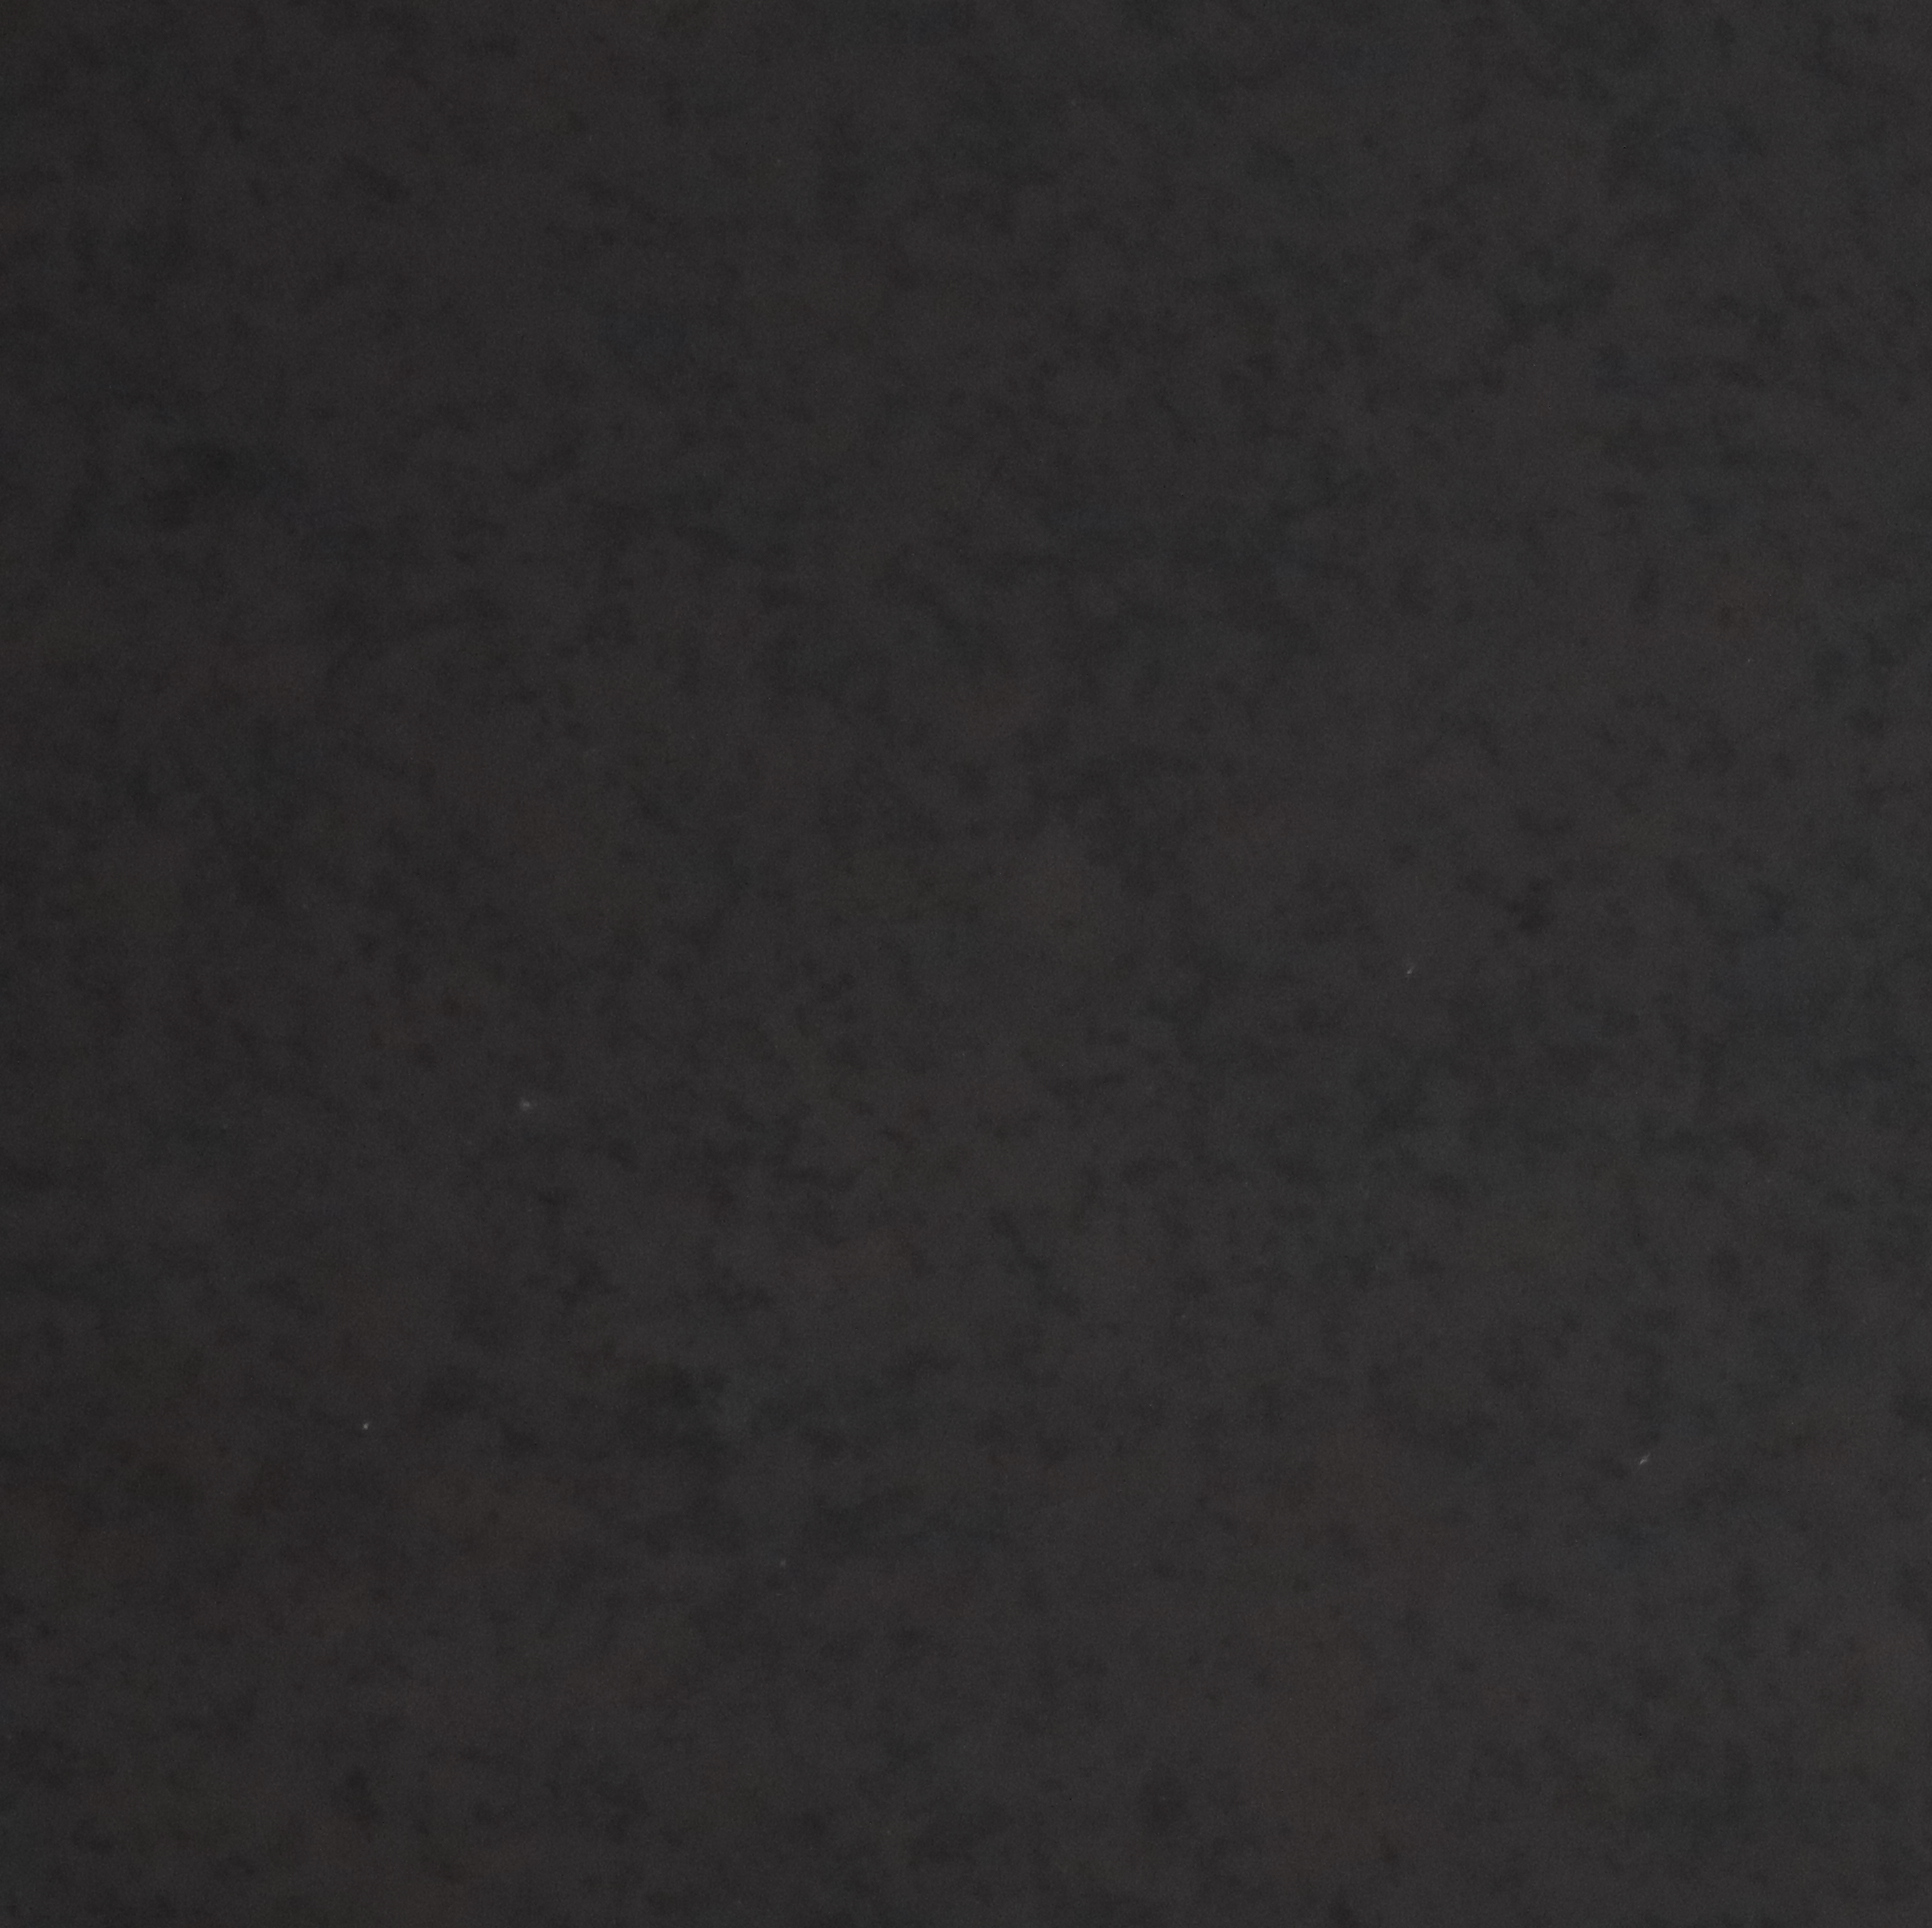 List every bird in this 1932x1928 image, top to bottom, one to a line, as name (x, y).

None